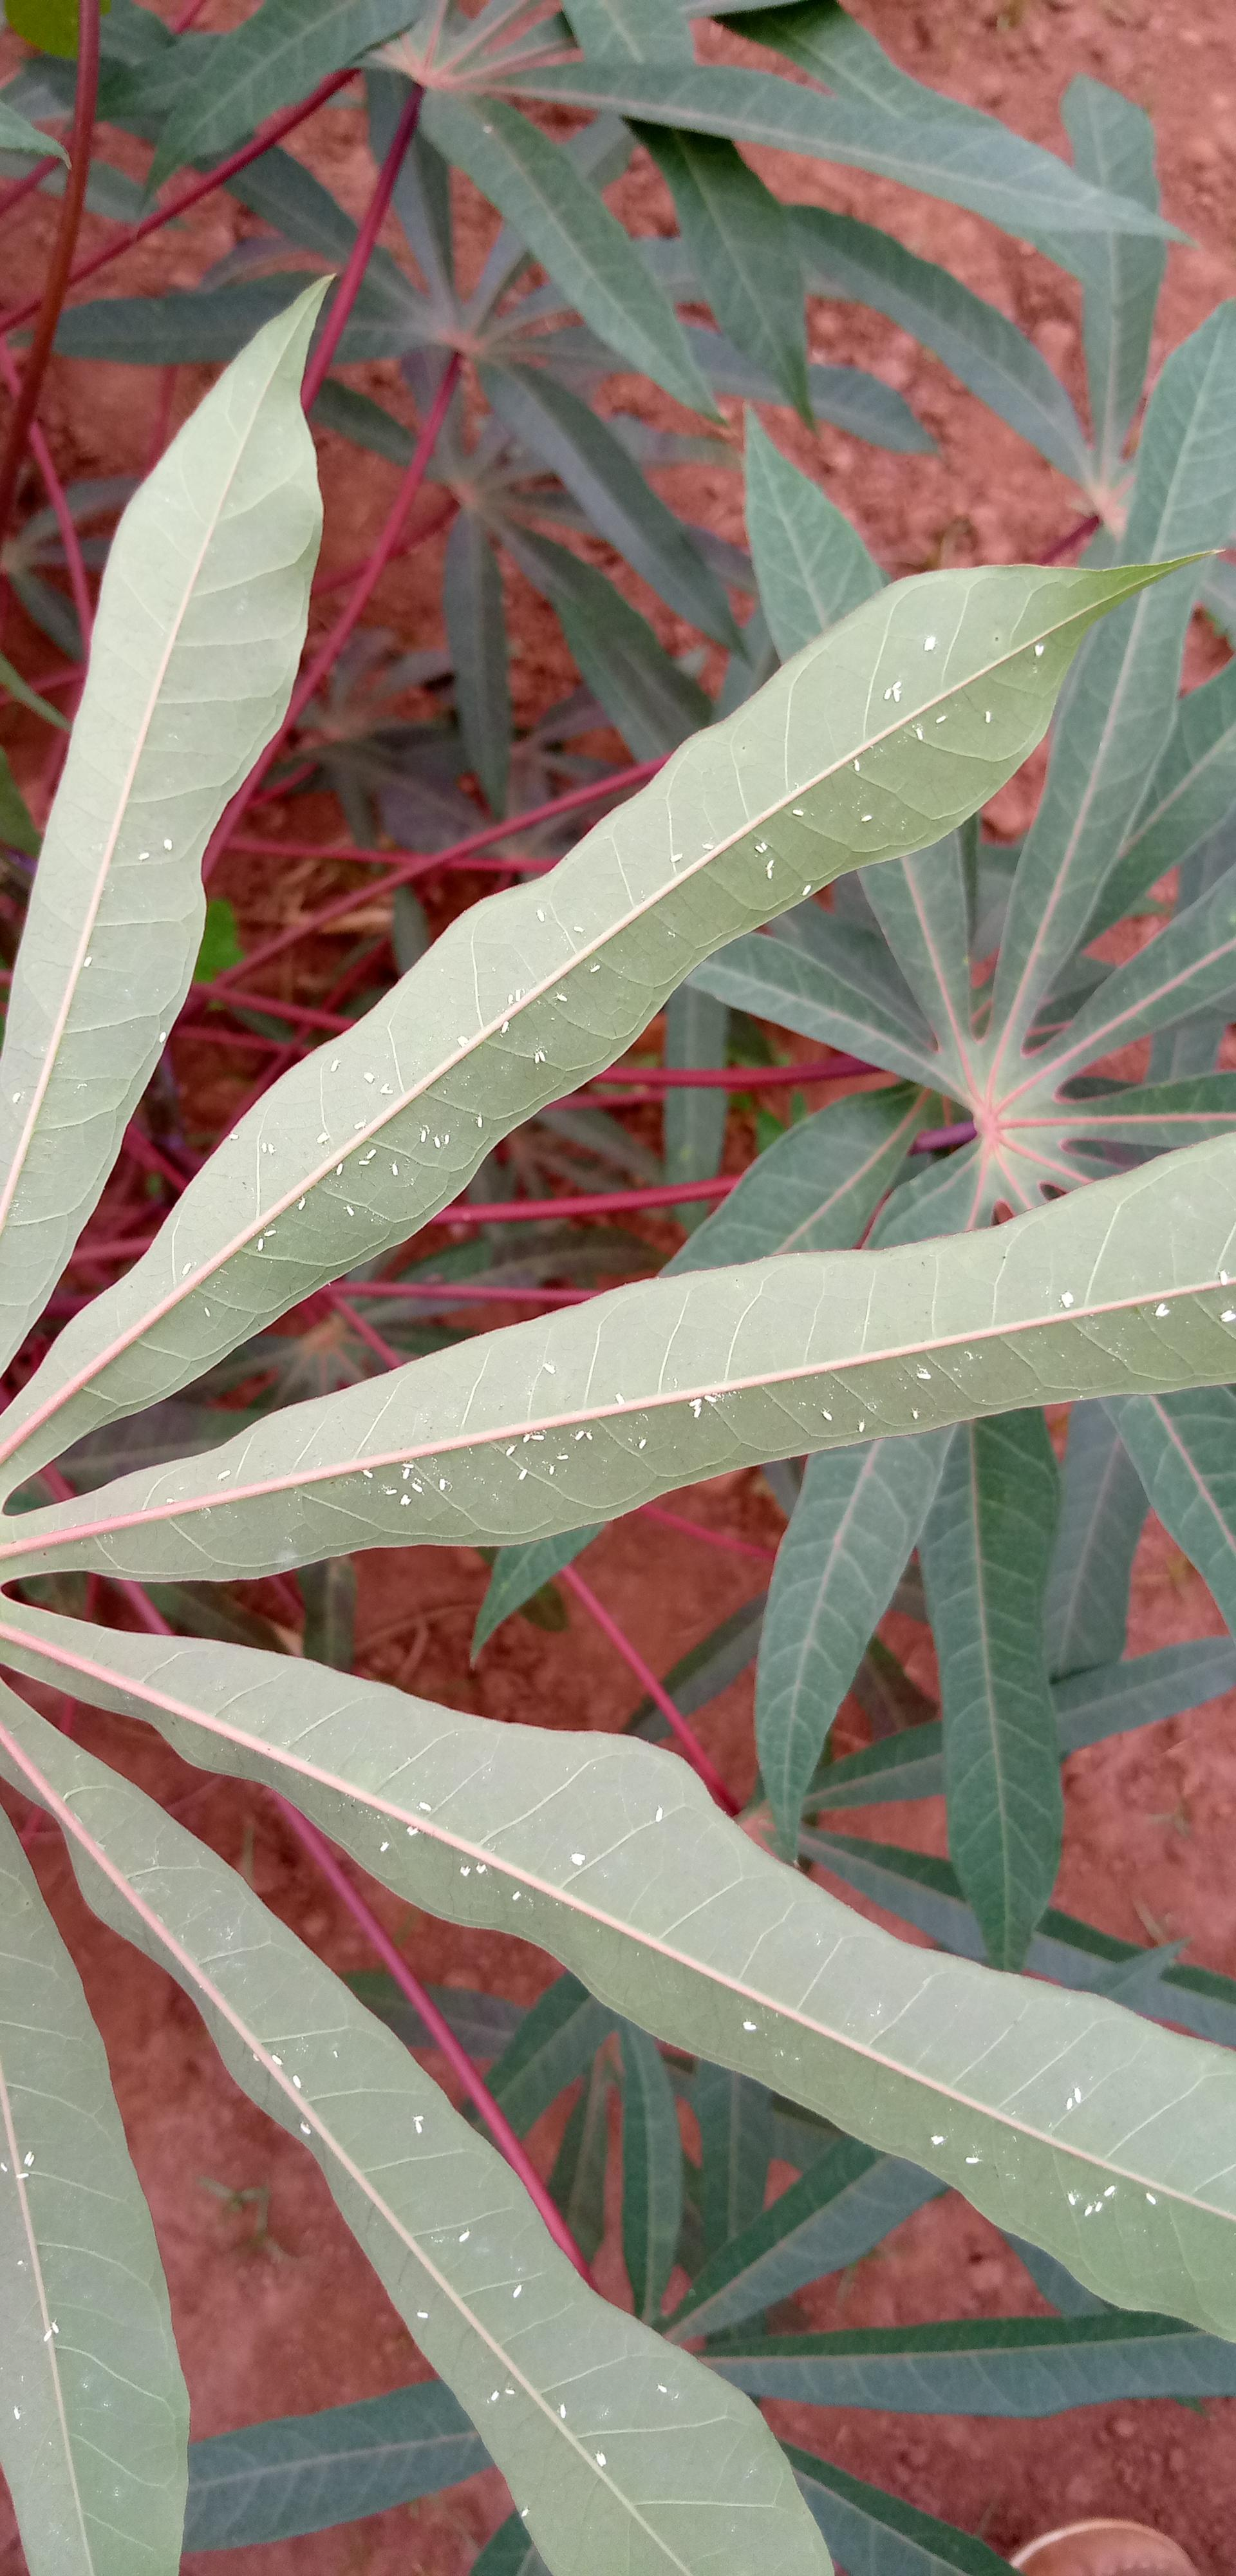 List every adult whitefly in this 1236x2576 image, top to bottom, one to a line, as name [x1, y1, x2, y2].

whitefly [930, 635, 936, 652]
whitefly [922, 637, 930, 653]
whitefly [1034, 644, 1040, 658]
whitefly [1040, 644, 1045, 658]
whitefly [892, 680, 903, 690]
whitefly [882, 687, 893, 701]
whitefly [892, 688, 902, 704]
whitefly [982, 709, 994, 725]
whitefly [932, 714, 948, 725]
whitefly [913, 726, 924, 743]
whitefly [852, 757, 862, 774]
whitefly [791, 808, 805, 818]
whitefly [858, 813, 875, 824]
whitefly [167, 838, 175, 853]
whitefly [163, 838, 167, 851]
whitefly [760, 841, 769, 851]
whitefly [701, 842, 716, 851]
whitefly [753, 844, 764, 855]
whitefly [136, 851, 151, 862]
whitefly [668, 851, 686, 864]
whitefly [766, 858, 774, 869]
whitefly [766, 868, 774, 882]
whitefly [800, 883, 813, 898]
whitefly [535, 907, 548, 923]
whitefly [570, 924, 585, 934]
whitefly [82, 954, 96, 971]
whitefly [588, 964, 603, 974]
whitefly [513, 987, 523, 1004]
whitefly [506, 992, 515, 1006]
whitefly [554, 992, 569, 1004]
whitefly [500, 1020, 510, 1035]
whitefly [157, 1030, 169, 1044]
whitefly [460, 1036, 471, 1044]
whitefly [456, 1037, 466, 1048]
whitefly [538, 1050, 548, 1064]
whitefly [533, 1050, 540, 1066]
whitefly [327, 1058, 342, 1074]
whitefly [366, 1072, 376, 1080]
whitefly [362, 1075, 373, 1084]
whitefly [378, 1081, 396, 1097]
whitefly [10, 1090, 22, 1105]
whitefly [476, 1114, 485, 1130]
whitefly [351, 1119, 368, 1131]
whitefly [418, 1127, 427, 1144]
whitefly [315, 1132, 327, 1143]
whitefly [226, 1132, 239, 1141]
whitefly [443, 1133, 454, 1148]
whitefly [317, 1134, 330, 1146]
whitefly [433, 1134, 443, 1150]
whitefly [261, 1140, 268, 1155]
whitefly [266, 1141, 277, 1155]
whitefly [366, 1148, 378, 1160]
whitefly [357, 1159, 371, 1166]
whitefly [335, 1161, 344, 1179]
whitefly [390, 1162, 401, 1178]
whitefly [296, 1197, 307, 1211]
whitefly [344, 1204, 357, 1217]
whitefly [263, 1228, 279, 1238]
whitefly [256, 1236, 265, 1253]
whitefly [180, 1261, 193, 1277]
whitefly [1219, 1268, 1229, 1287]
whitefly [1065, 1291, 1074, 1304]
whitefly [1060, 1293, 1071, 1309]
whitefly [1154, 1303, 1166, 1318]
whitefly [203, 1306, 213, 1319]
whitefly [1161, 1309, 1172, 1318]
whitefly [1219, 1309, 1233, 1320]
whitefly [1221, 1314, 1235, 1323]
whitefly [541, 1361, 559, 1376]
whitefly [915, 1372, 932, 1381]
whitefly [614, 1392, 626, 1406]
whitefly [703, 1394, 718, 1405]
whitefly [688, 1397, 703, 1408]
whitefly [693, 1406, 702, 1420]
whitefly [910, 1408, 922, 1422]
whitefly [821, 1408, 835, 1422]
whitefly [856, 1419, 868, 1434]
whitefly [574, 1430, 585, 1443]
whitefly [585, 1430, 596, 1443]
whitefly [522, 1432, 532, 1445]
whitefly [530, 1433, 545, 1443]
whitefly [635, 1436, 648, 1450]
whitefly [504, 1444, 517, 1458]
whitefly [554, 1453, 571, 1461]
whitefly [400, 1462, 415, 1469]
whitefly [547, 1464, 557, 1477]
whitefly [401, 1467, 411, 1480]
whitefly [216, 1468, 233, 1482]
whitefly [518, 1468, 529, 1482]
whitefly [361, 1468, 376, 1480]
whitefly [438, 1475, 447, 1493]
whitefly [411, 1481, 426, 1495]
whitefly [383, 1487, 399, 1496]
whitefly [398, 1493, 409, 1506]
whitefly [406, 1497, 412, 1507]
whitefly [165, 1497, 176, 1504]
whitefly [418, 1800, 433, 1813]
whitefly [653, 1804, 665, 1824]
whitefly [406, 1825, 414, 1833]
whitefly [409, 1827, 419, 1837]
whitefly [377, 1840, 391, 1853]
whitefly [570, 1851, 586, 1861]
whitefly [571, 1858, 585, 1868]
whitefly [478, 1864, 487, 1875]
whitefly [463, 1864, 472, 1879]
whitefly [476, 1864, 482, 1870]
whitefly [459, 1866, 465, 1873]
whitefly [510, 1889, 521, 1901]
whitefly [742, 2021, 753, 2025]
whitefly [742, 2025, 758, 2031]
whitefly [270, 2054, 285, 2066]
whitefly [291, 2072, 303, 2090]
whitefly [1073, 2085, 1083, 2106]
whitefly [1065, 2096, 1074, 2111]
whitefly [411, 2114, 426, 2121]
whitefly [297, 2120, 314, 2138]
whitefly [414, 2121, 424, 2135]
whitefly [930, 2134, 938, 2141]
whitefly [932, 2135, 945, 2146]
whitefly [23, 2150, 33, 2165]
whitefly [28, 2154, 35, 2167]
whitefly [963, 2154, 982, 2164]
whitefly [1, 2161, 10, 2173]
whitefly [13, 2173, 30, 2179]
whitefly [1103, 2184, 1116, 2197]
whitefly [1065, 2191, 1078, 2206]
whitefly [1145, 2191, 1160, 2207]
whitefly [1094, 2199, 1104, 2214]
whitefly [1083, 2204, 1094, 2218]
whitefly [456, 2228, 474, 2245]
whitefly [510, 2282, 525, 2298]
whitefly [415, 2309, 432, 2320]
whitefly [51, 2320, 62, 2335]
whitefly [42, 2329, 53, 2343]
whitefly [655, 2383, 669, 2394]
whitefly [503, 2387, 516, 2396]
whitefly [490, 2389, 501, 2401]
whitefly [558, 2401, 568, 2420]
whitefly [12, 2405, 23, 2421]
whitefly [600, 2451, 608, 2465]
whitefly [595, 2452, 604, 2468]
whitefly [520, 2507, 531, 2519]